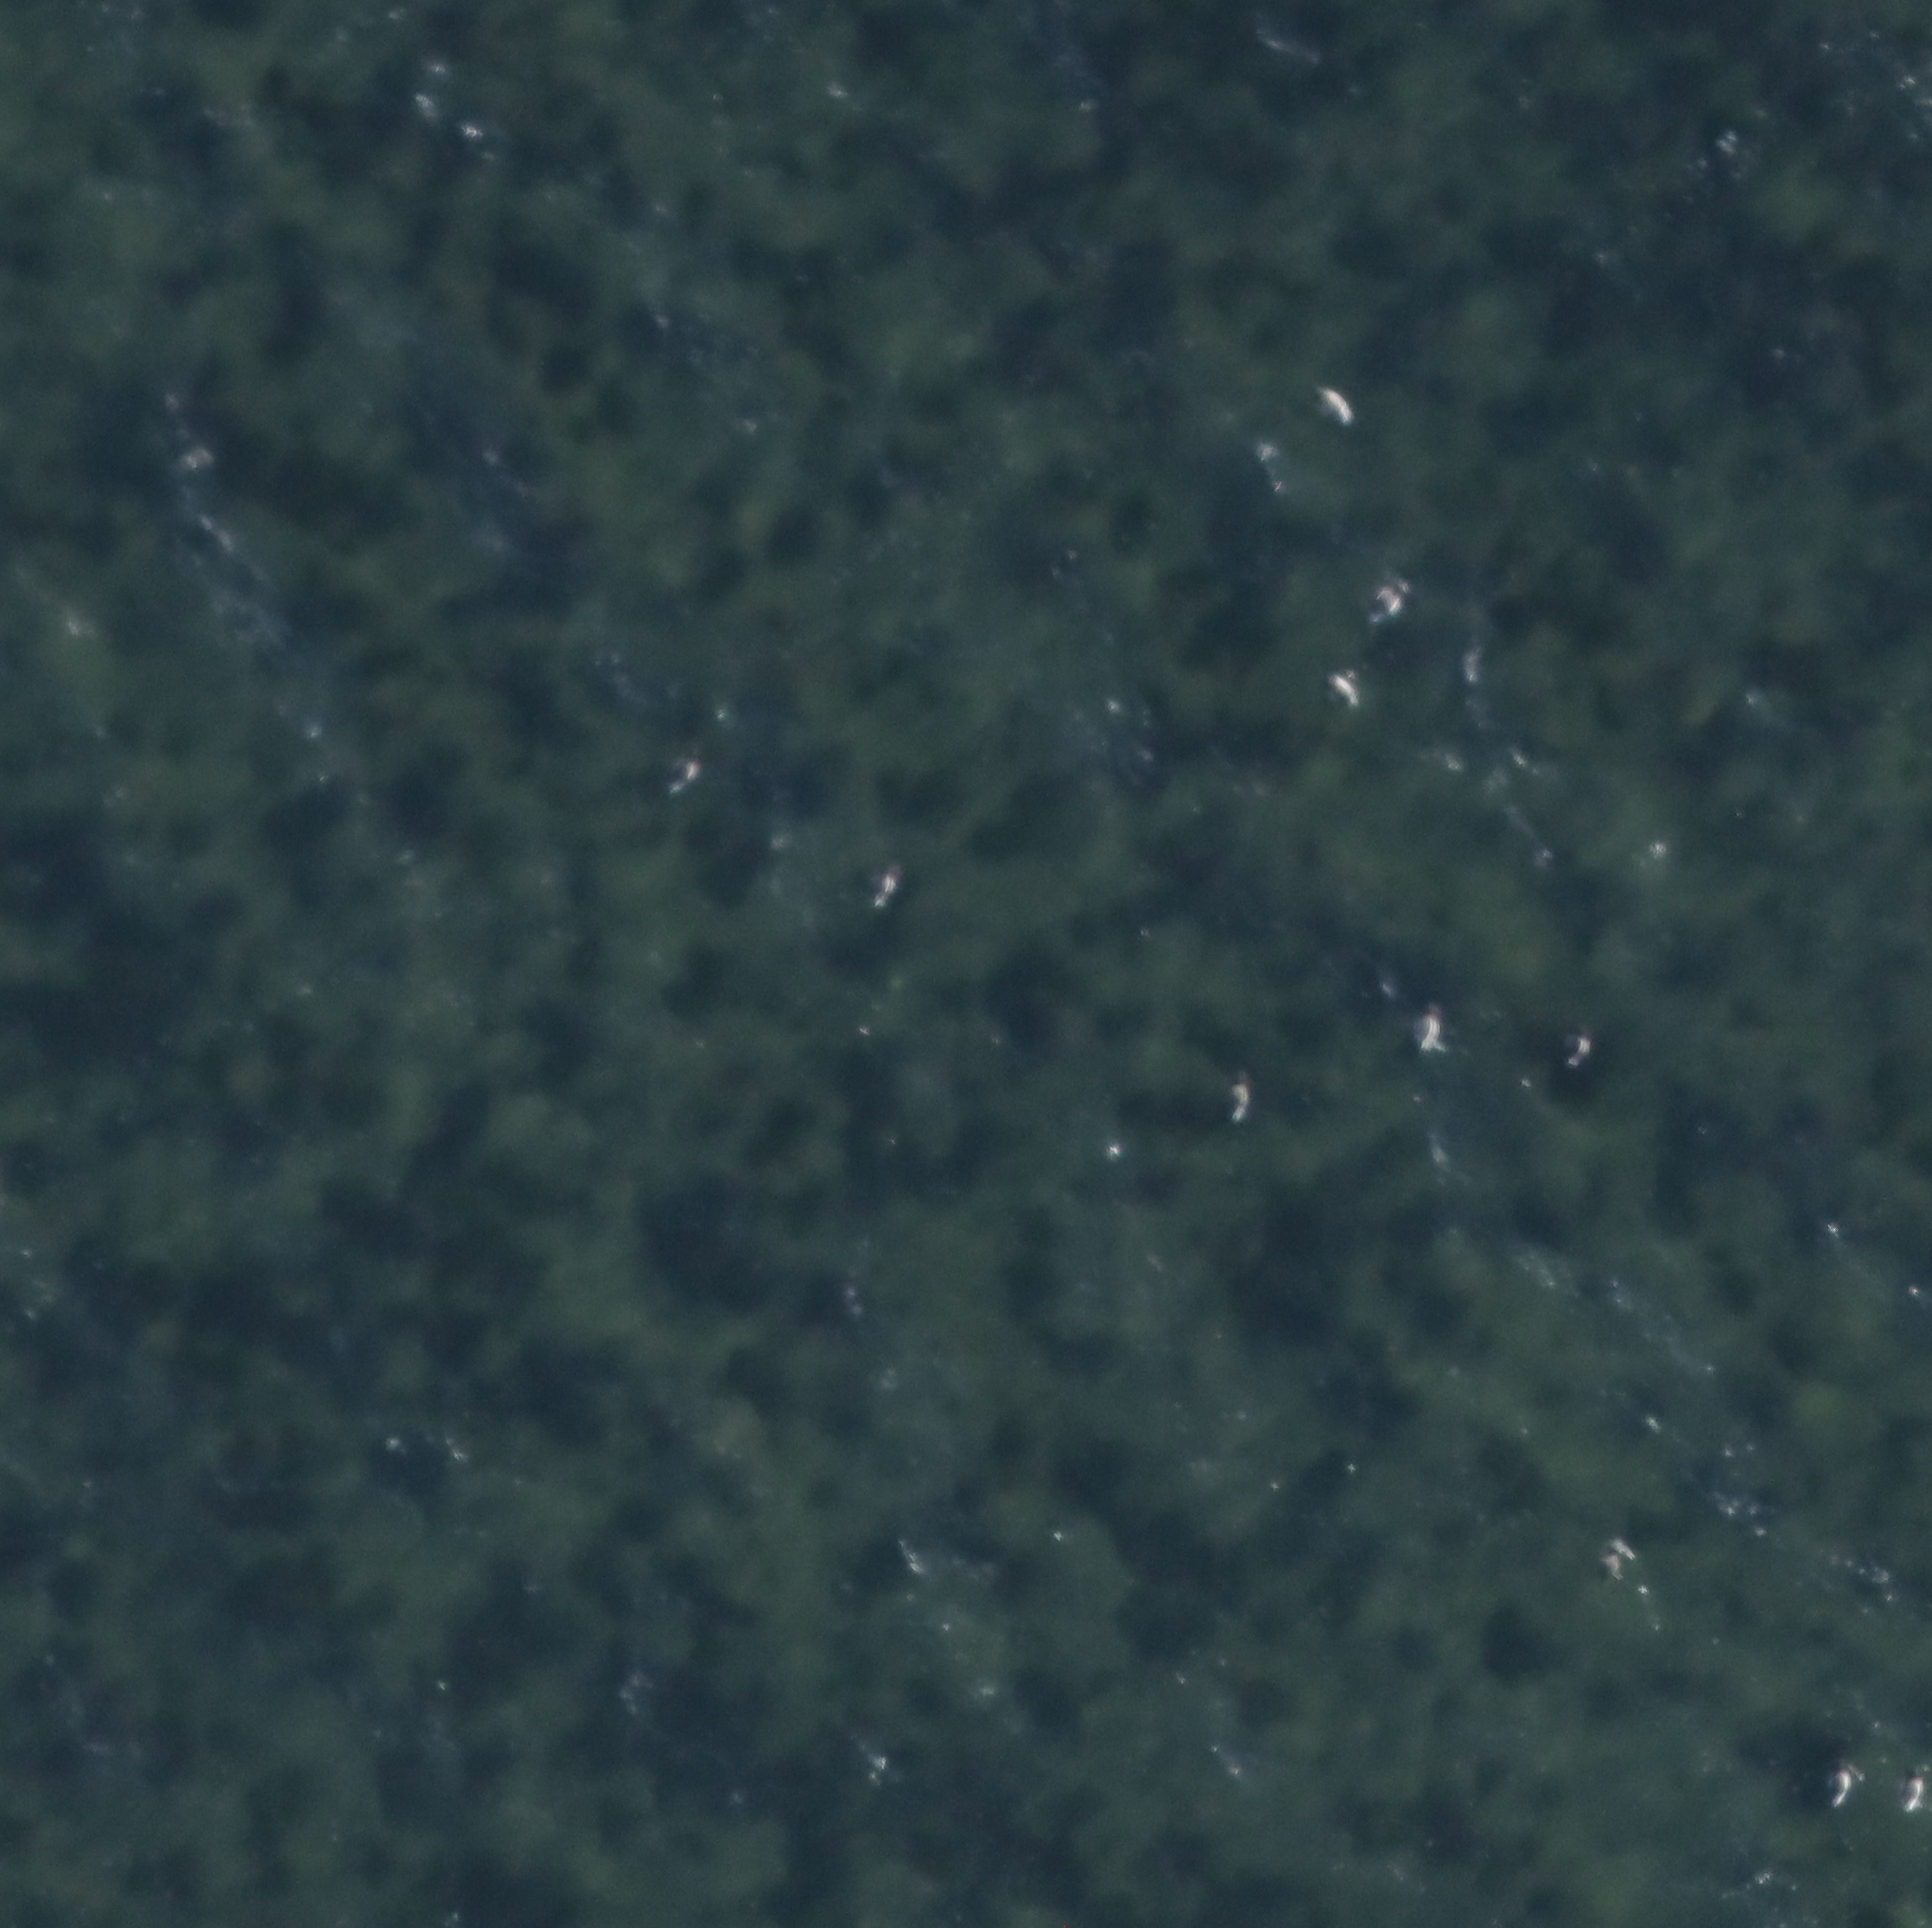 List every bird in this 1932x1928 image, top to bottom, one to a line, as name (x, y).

brant (1333, 403)
brant (1389, 600)
brant (1347, 696)
brant (681, 771)
brant (883, 891)
brant (1421, 1032)
brant (1577, 1050)
brant (1237, 1101)
brant (1611, 1567)
brant (1838, 1783)
brant (1912, 1792)